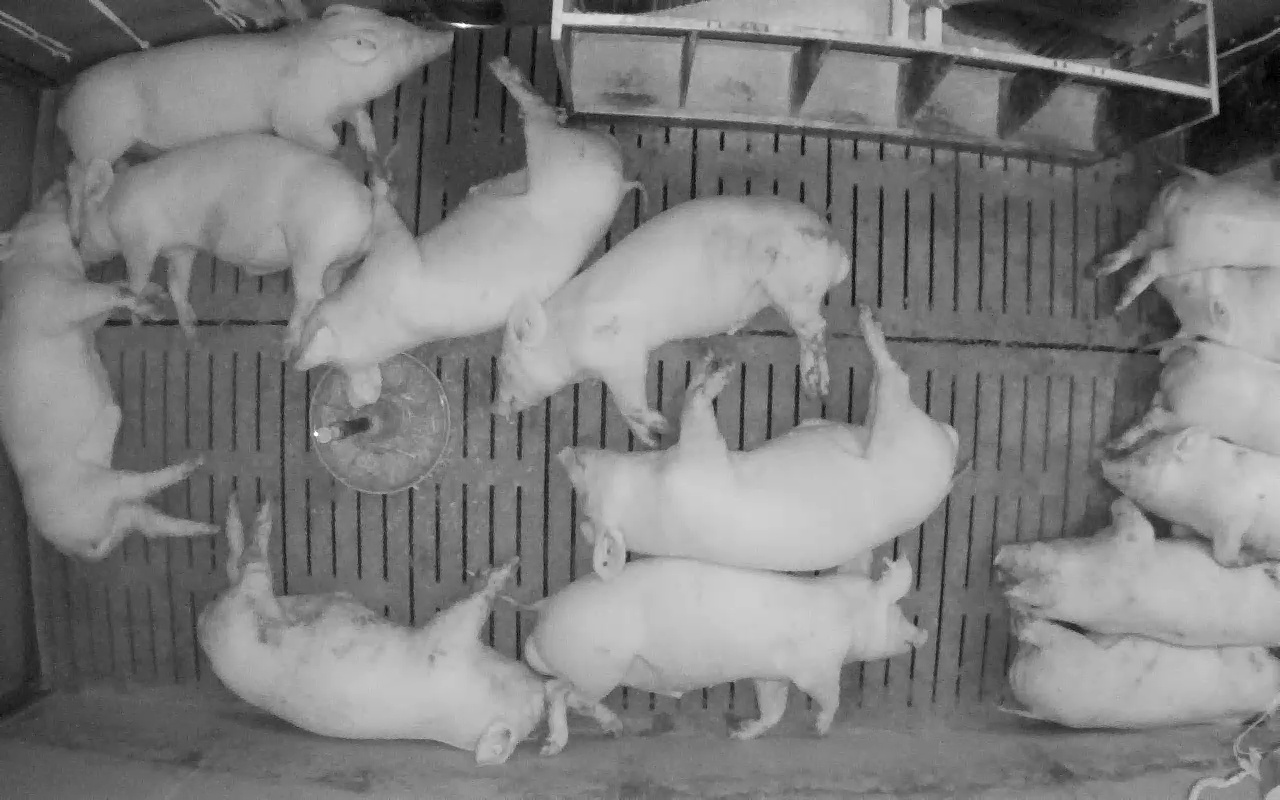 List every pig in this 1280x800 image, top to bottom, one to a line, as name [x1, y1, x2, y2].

pig [56, 3, 459, 247]
pig [294, 54, 644, 415]
pig [75, 133, 379, 357]
pig [1086, 154, 1279, 314]
pig [0, 177, 221, 563]
pig [490, 195, 851, 446]
pig [1140, 268, 1279, 364]
pig [556, 302, 976, 585]
pig [1103, 339, 1279, 456]
pig [1101, 426, 1279, 569]
pig [198, 494, 552, 763]
pig [993, 498, 1279, 647]
pig [499, 549, 929, 757]
pig [994, 570, 1278, 729]